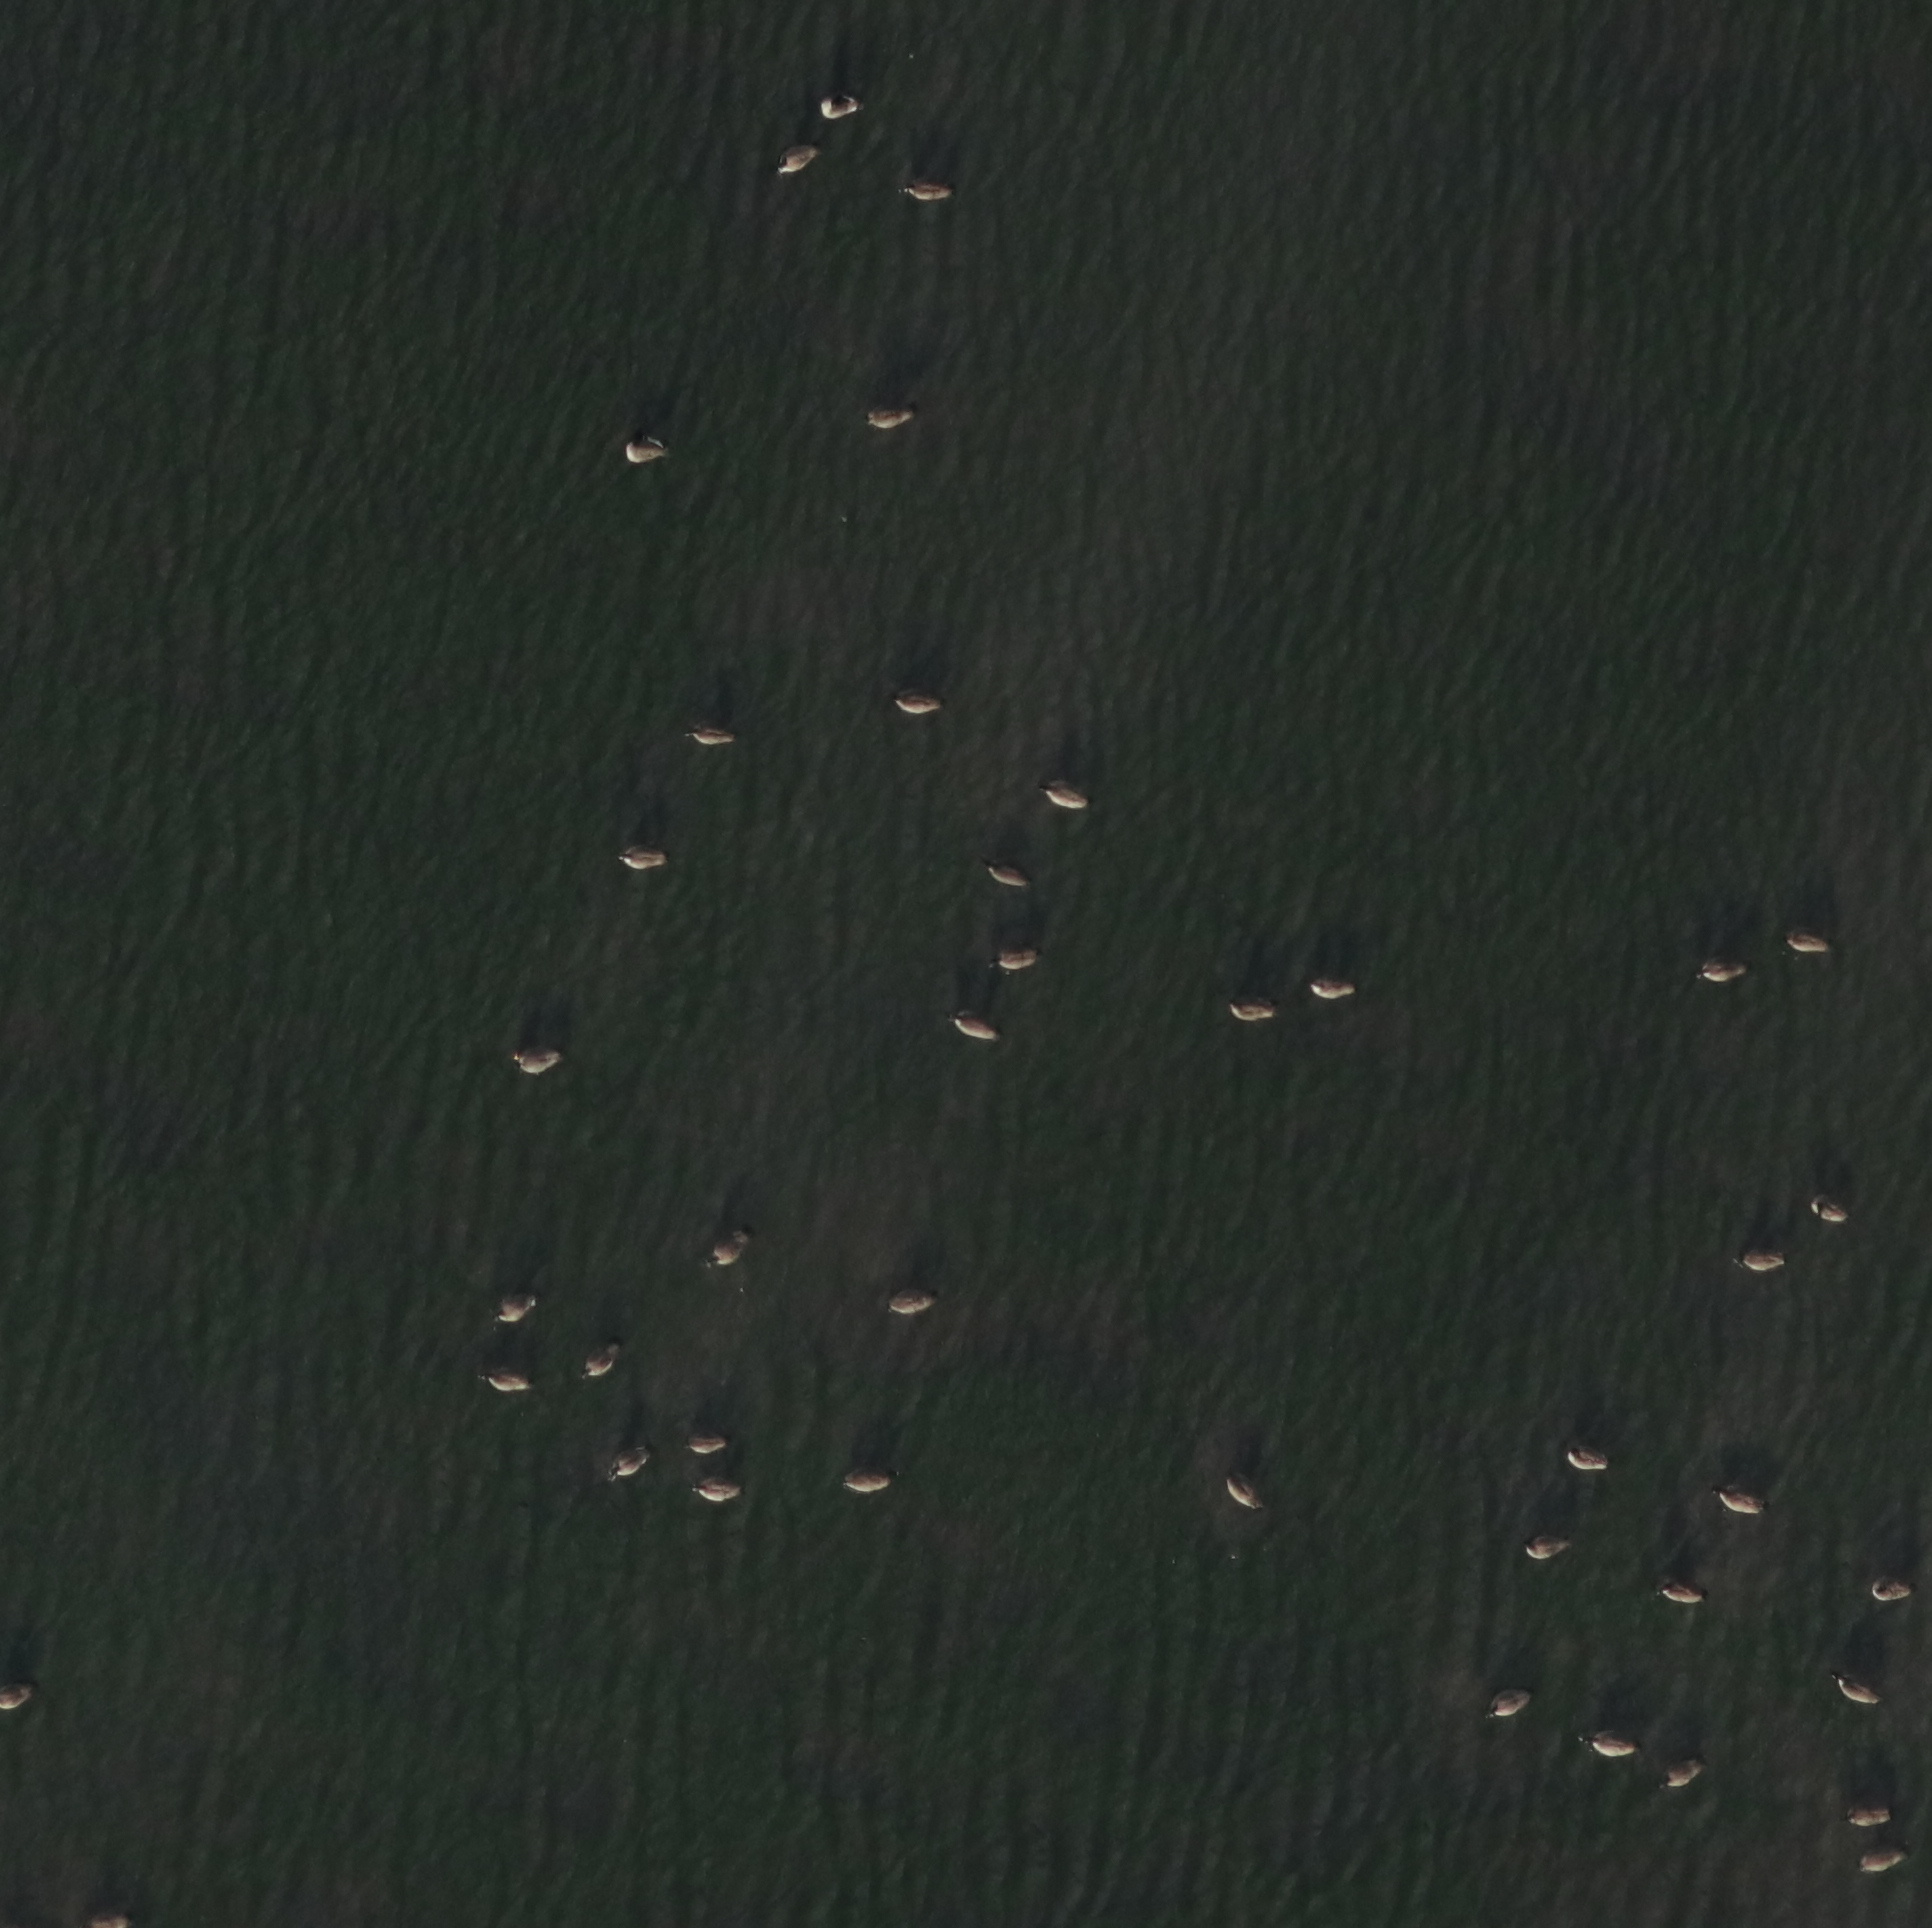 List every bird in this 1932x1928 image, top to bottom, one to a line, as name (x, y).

Canada goose (839, 103)
Canada goose (798, 158)
Canada goose (926, 189)
Canada goose (889, 416)
Canada goose (647, 451)
Canada goose (916, 700)
Canada goose (711, 730)
Canada goose (1066, 790)
Canada goose (644, 855)
Canada goose (1009, 872)
Canada goose (1809, 941)
Canada goose (1016, 958)
Canada goose (1724, 970)
Canada goose (1333, 987)
Canada goose (1254, 1008)
Canada goose (975, 1023)
Canada goose (536, 1060)
Canada goose (1830, 1210)
Canada goose (727, 1247)
Canada goose (1763, 1259)
Canada goose (515, 1302)
Canada goose (907, 1302)
Canada goose (601, 1361)
Canada goose (507, 1379)
Canada goose (709, 1441)
Canada goose (1584, 1457)
Canada goose (629, 1462)
Canada goose (868, 1478)
Canada goose (717, 1484)
Canada goose (1245, 1493)
Canada goose (1741, 1499)
Canada goose (1541, 1543)
Canada goose (1889, 1588)
Canada goose (1684, 1590)
Canada goose (1858, 1688)
Canada goose (10, 1697)
Canada goose (1511, 1702)
Canada goose (1616, 1741)
Canada goose (1682, 1773)
Canada goose (1870, 1815)
Canada goose (1883, 1856)